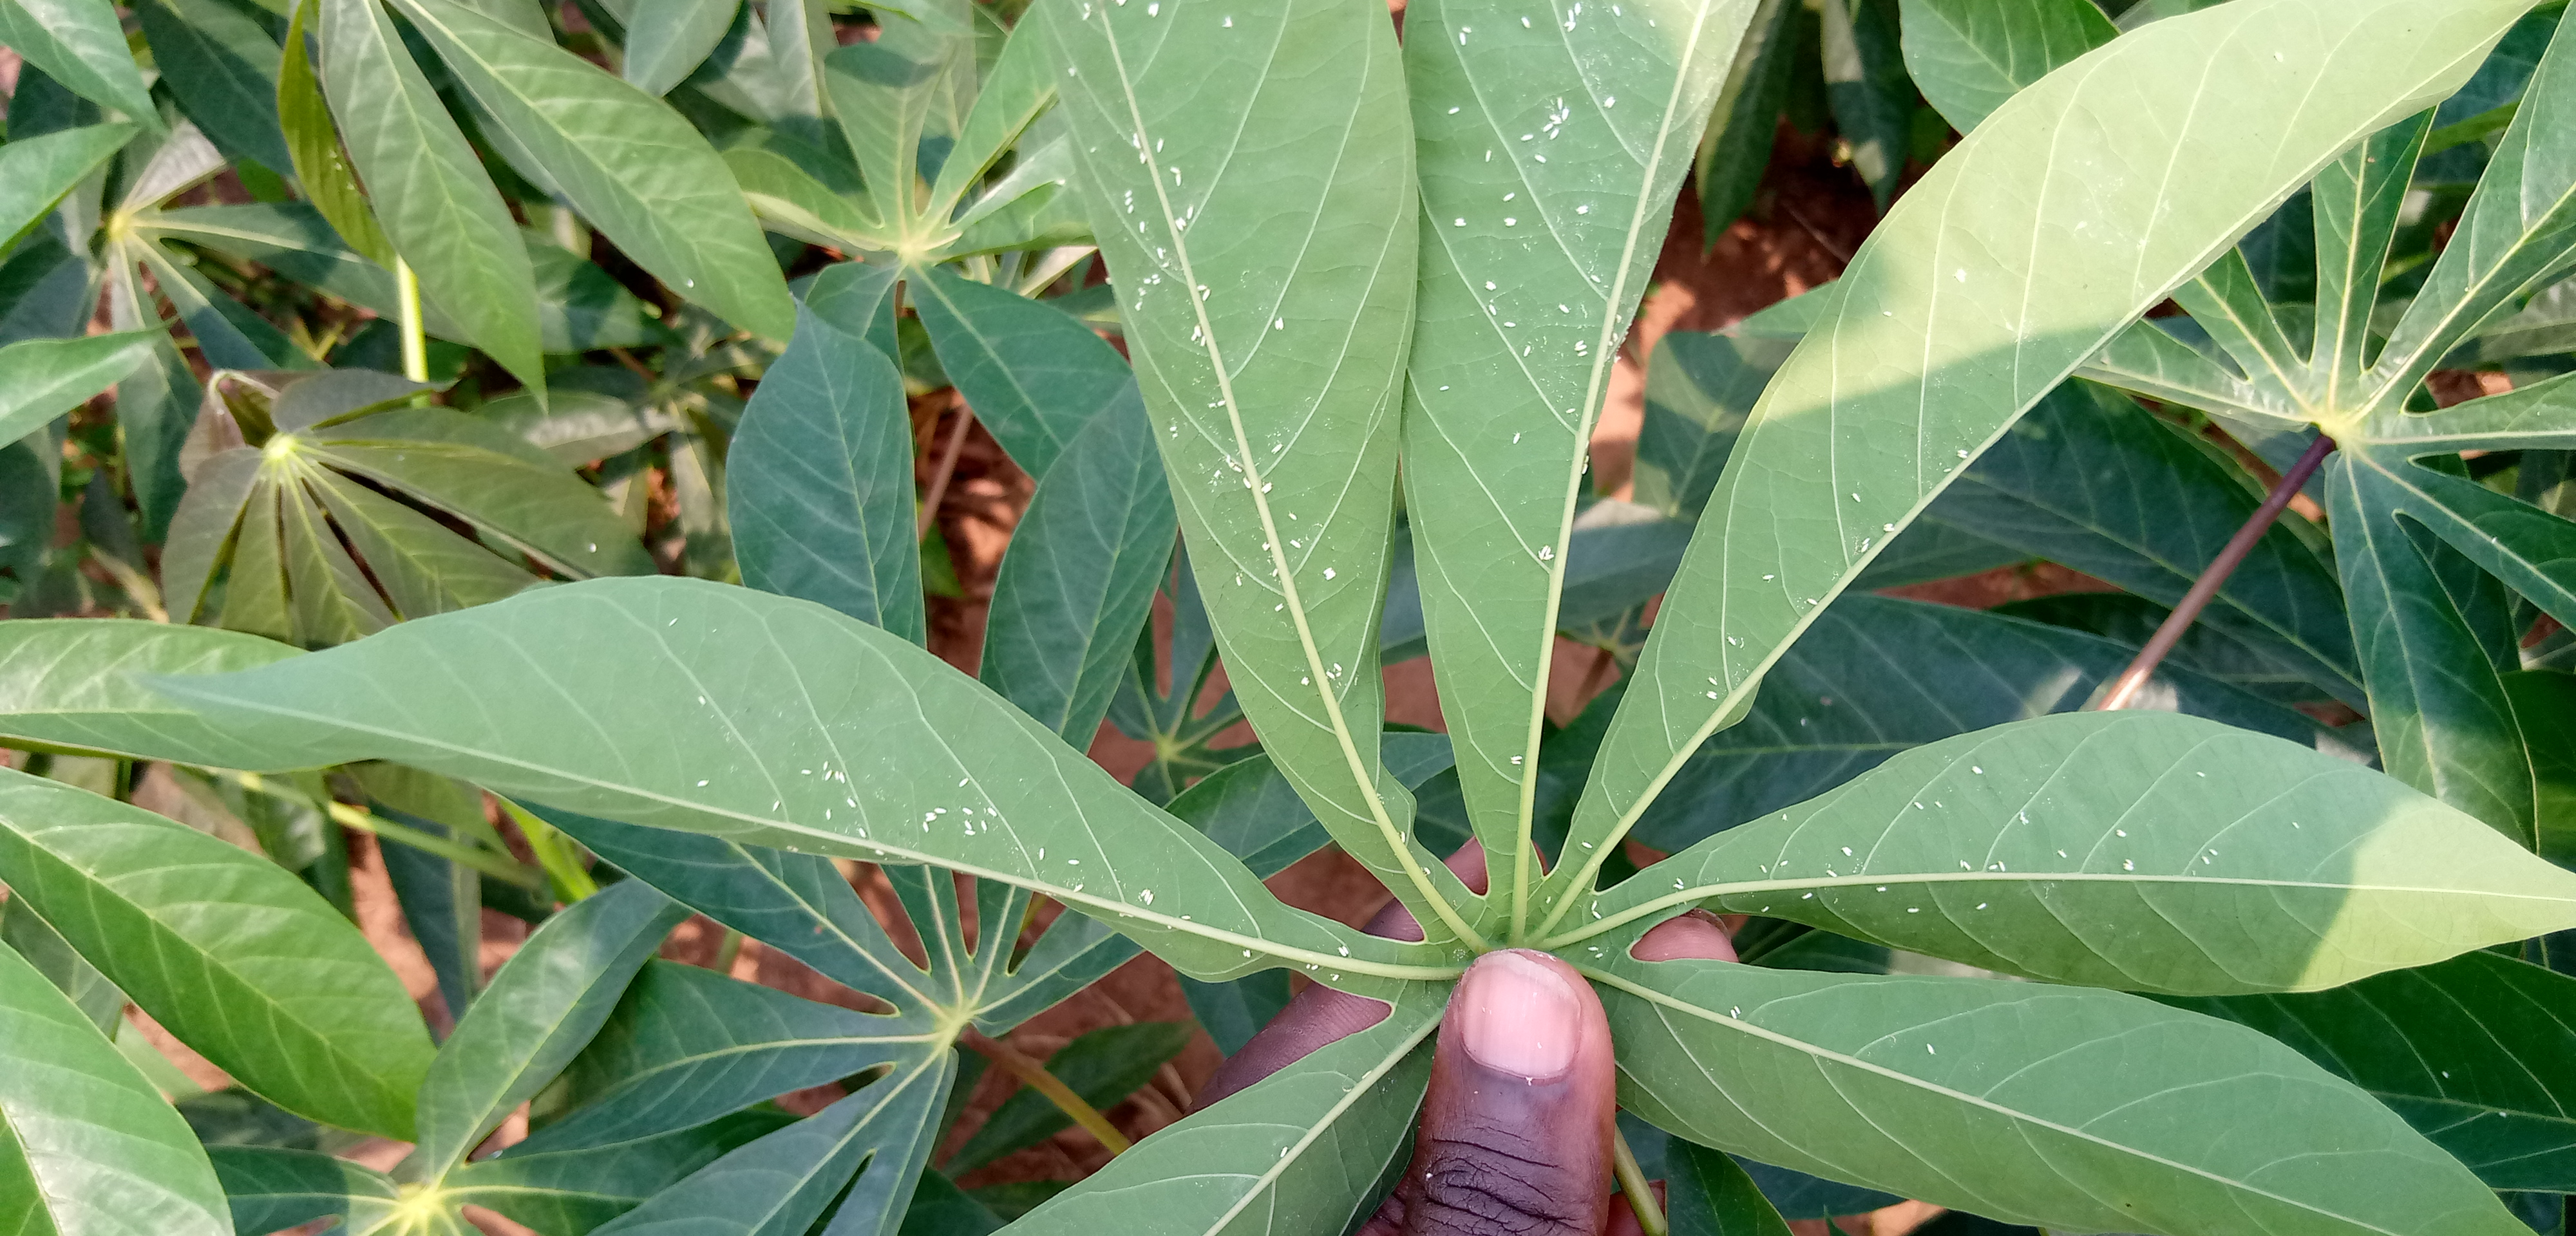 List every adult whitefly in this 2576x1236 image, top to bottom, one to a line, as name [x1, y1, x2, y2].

whitefly [1146, 1, 1161, 19]
whitefly [1572, 1, 1582, 16]
whitefly [1083, 1, 1092, 12]
whitefly [1609, 2, 1624, 19]
whitefly [1563, 8, 1579, 32]
whitefly [1083, 11, 1092, 21]
whitefly [1221, 14, 1236, 32]
whitefly [1519, 14, 1531, 30]
whitefly [1645, 15, 1658, 30]
whitefly [1457, 23, 1473, 34]
whitefly [1457, 30, 1468, 46]
whitefly [1067, 66, 1077, 78]
whitefly [1601, 93, 1618, 113]
whitefly [1555, 95, 1567, 111]
whitefly [1446, 104, 1461, 117]
whitefly [1560, 106, 1571, 122]
whitefly [1547, 114, 1564, 120]
whitefly [1541, 120, 1553, 135]
whitefly [1548, 126, 1562, 143]
whitefly [1130, 130, 1144, 150]
whitefly [1517, 131, 1537, 144]
whitefly [1155, 135, 1166, 155]
whitefly [1089, 147, 1098, 153]
whitefly [1482, 147, 1493, 165]
whitefly [1137, 150, 1150, 166]
whitefly [1531, 151, 1549, 165]
whitefly [1175, 172, 1183, 187]
whitefly [1124, 188, 1133, 203]
whitefly [1501, 189, 1516, 203]
whitefly [1573, 201, 1591, 216]
whitefly [1186, 202, 1195, 221]
whitefly [1126, 203, 1135, 217]
whitefly [1452, 214, 1469, 231]
whitefly [1501, 214, 1519, 229]
whitefly [1173, 216, 1188, 232]
whitefly [1136, 218, 1149, 235]
whitefly [1156, 244, 1166, 261]
whitefly [1161, 261, 1172, 268]
whitefly [1588, 270, 1604, 285]
whitefly [1151, 271, 1162, 287]
whitefly [1141, 276, 1151, 285]
whitefly [1483, 279, 1500, 294]
whitefly [1195, 281, 1217, 303]
whitefly [1133, 299, 1144, 314]
whitefly [1556, 299, 1573, 317]
whitefly [1486, 301, 1500, 317]
whitefly [1615, 310, 1624, 325]
whitefly [1271, 315, 1290, 334]
whitefly [1502, 318, 1519, 331]
whitefly [1190, 323, 1201, 344]
whitefly [1611, 330, 1620, 345]
whitefly [1199, 334, 1207, 348]
whitefly [1573, 339, 1588, 351]
whitefly [1521, 342, 1534, 363]
whitefly [1577, 350, 1590, 358]
whitefly [1436, 381, 1453, 395]
whitefly [1216, 396, 1227, 410]
whitefly [1207, 400, 1217, 410]
whitefly [1564, 404, 1578, 417]
whitefly [1166, 424, 1182, 440]
whitefly [1511, 429, 1523, 449]
whitefly [1268, 441, 1288, 455]
whitefly [1954, 446, 1971, 461]
whitefly [1222, 451, 1242, 471]
whitefly [1940, 464, 1955, 475]
whitefly [1241, 475, 1253, 489]
whitefly [1260, 479, 1274, 496]
whitefly [1848, 490, 1863, 505]
whitefly [1286, 510, 1298, 521]
whitefly [1881, 520, 1897, 534]
whitefly [1861, 534, 1871, 543]
whitefly [1288, 538, 1303, 550]
whitefly [1260, 539, 1273, 552]
whitefly [1859, 541, 1871, 554]
whitefly [1537, 542, 1555, 564]
whitefly [1322, 565, 1337, 581]
whitefly [1761, 571, 1777, 583]
whitefly [1233, 573, 1244, 588]
whitefly [1804, 596, 1820, 607]
whitefly [1273, 601, 1285, 613]
whitefly [666, 615, 679, 628]
whitefly [710, 625, 720, 635]
whitefly [1725, 633, 1737, 646]
whitefly [1331, 660, 1344, 671]
whitefly [1325, 669, 1335, 679]
whitefly [1300, 673, 1311, 688]
whitefly [1707, 675, 1718, 687]
whitefly [1705, 688, 1719, 700]
whitefly [696, 693, 713, 708]
whitefly [1508, 753, 1523, 767]
whitefly [820, 758, 831, 770]
whitefly [1969, 762, 1984, 776]
whitefly [798, 765, 813, 777]
whitefly [2193, 767, 2209, 782]
whitefly [838, 769, 847, 783]
whitefly [956, 775, 973, 789]
whitefly [694, 776, 714, 790]
whitefly [845, 795, 860, 810]
whitefly [1931, 798, 1944, 810]
whitefly [770, 798, 785, 812]
whitefly [1911, 798, 1927, 812]
whitefly [961, 804, 975, 816]
whitefly [933, 805, 951, 815]
whitefly [984, 805, 1001, 819]
whitefly [824, 805, 834, 821]
whitefly [2017, 807, 2031, 827]
whitefly [924, 809, 940, 823]
whitefly [1779, 810, 1790, 824]
whitefly [961, 817, 974, 830]
whitefly [922, 819, 931, 834]
whitefly [857, 825, 869, 841]
whitefly [962, 827, 978, 838]
whitefly [2114, 827, 2129, 841]
whitefly [1397, 829, 1410, 845]
whitefly [1580, 839, 1595, 850]
whitefly [1839, 844, 1856, 858]
whitefly [2207, 844, 2221, 857]
whitefly [1037, 845, 1047, 862]
whitefly [2056, 845, 2068, 861]
whitefly [874, 848, 885, 856]
whitefly [2199, 851, 2213, 868]
whitefly [2121, 856, 2136, 874]
whitefly [1065, 857, 1084, 866]
whitefly [1956, 857, 1972, 872]
whitefly [1996, 857, 2008, 874]
whitefly [1777, 858, 1788, 869]
whitefly [1759, 861, 1770, 875]
whitefly [1987, 861, 2000, 874]
whitefly [1420, 865, 1435, 877]
whitefly [1824, 867, 1839, 878]
whitefly [1670, 874, 1687, 892]
whitefly [1073, 881, 1085, 893]
whitefly [1875, 882, 1888, 895]
whitefly [1139, 886, 1155, 905]
whitefly [1801, 889, 1814, 903]
whitefly [1544, 895, 1556, 906]
whitefly [1589, 896, 1600, 910]
whitefly [1974, 899, 1989, 914]
whitefly [1759, 904, 1774, 915]
whitefly [1904, 905, 1922, 916]
whitefly [1590, 908, 1603, 921]
whitefly [1180, 914, 1193, 921]
whitefly [1586, 942, 1604, 960]
whitefly [1337, 943, 1350, 957]
whitefly [1241, 947, 1253, 959]
whitefly [1303, 962, 1318, 973]
whitefly [1330, 971, 1341, 983]
whitefly [1728, 1003, 1743, 1021]
whitefly [1924, 1040, 1938, 1058]
whitefly [1278, 1145, 1290, 1157]